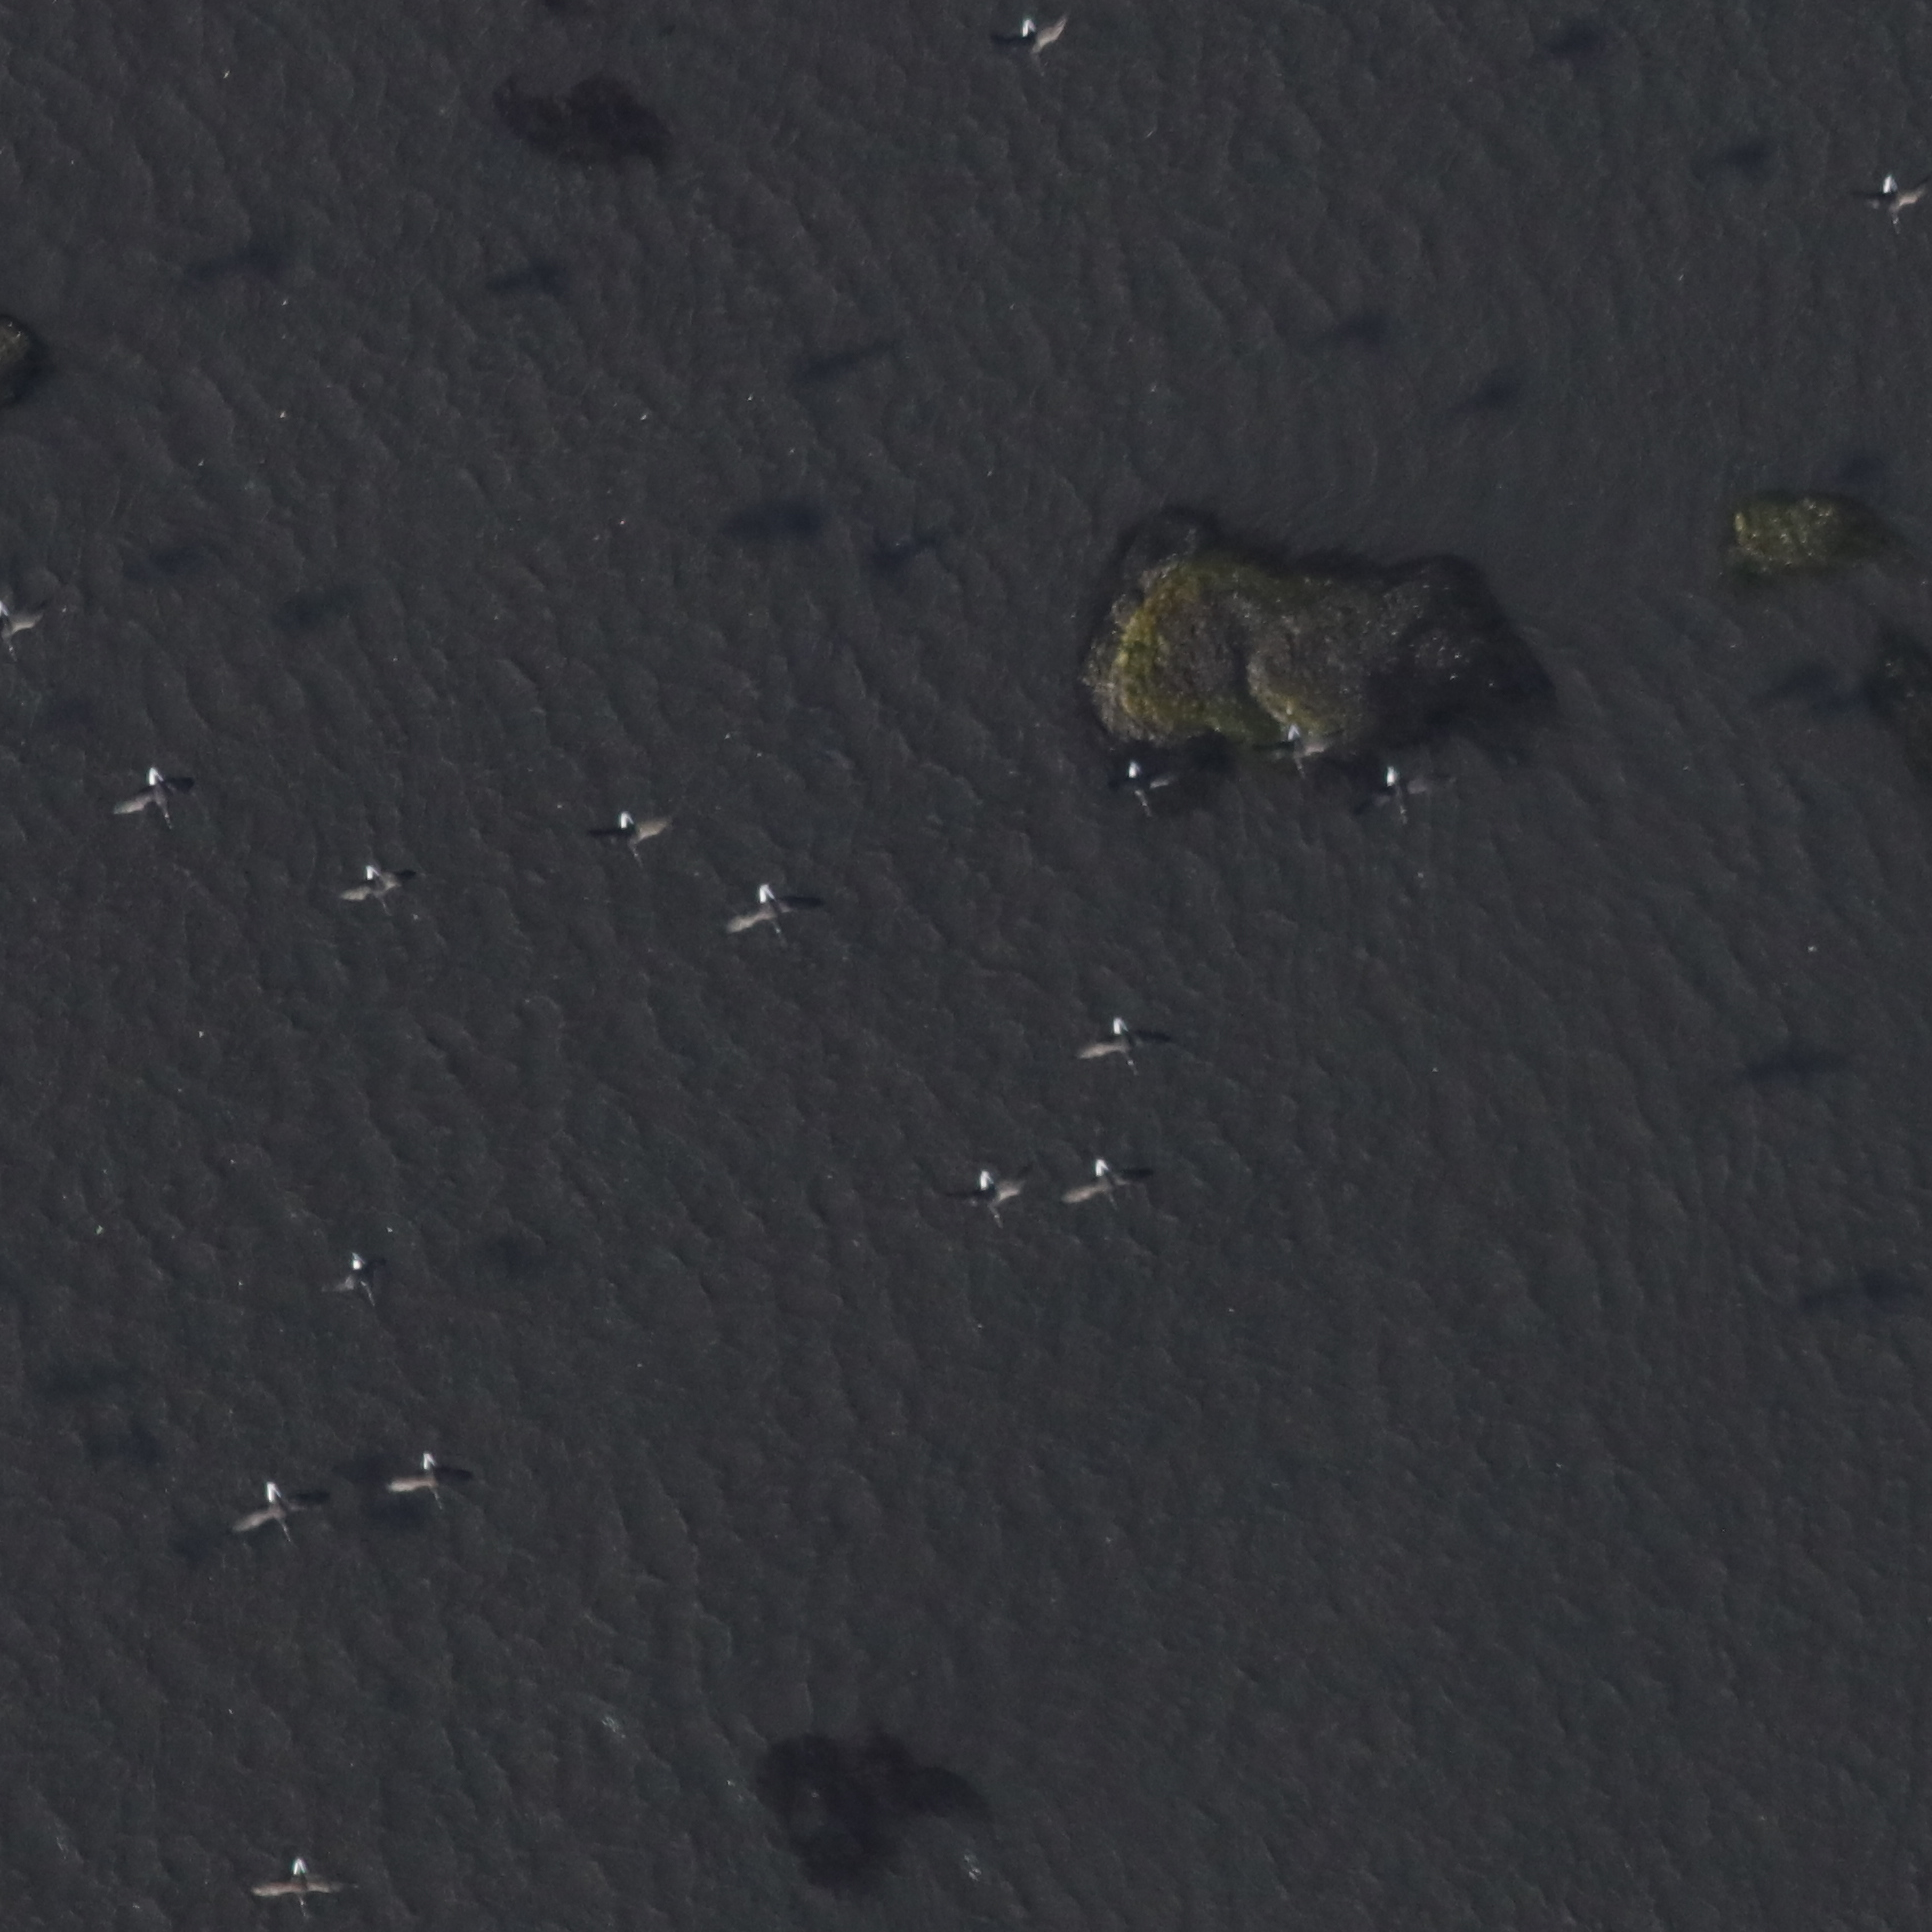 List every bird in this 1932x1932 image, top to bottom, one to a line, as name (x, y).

brant (1031, 43)
brant (1891, 200)
brant (4, 627)
brant (1294, 750)
brant (1139, 782)
brant (1395, 792)
brant (160, 793)
brant (628, 832)
brant (383, 881)
brant (774, 908)
brant (1124, 1041)
brant (1109, 1182)
brant (999, 1187)
brant (362, 1274)
brant (419, 1476)
brant (274, 1508)
brant (297, 1885)